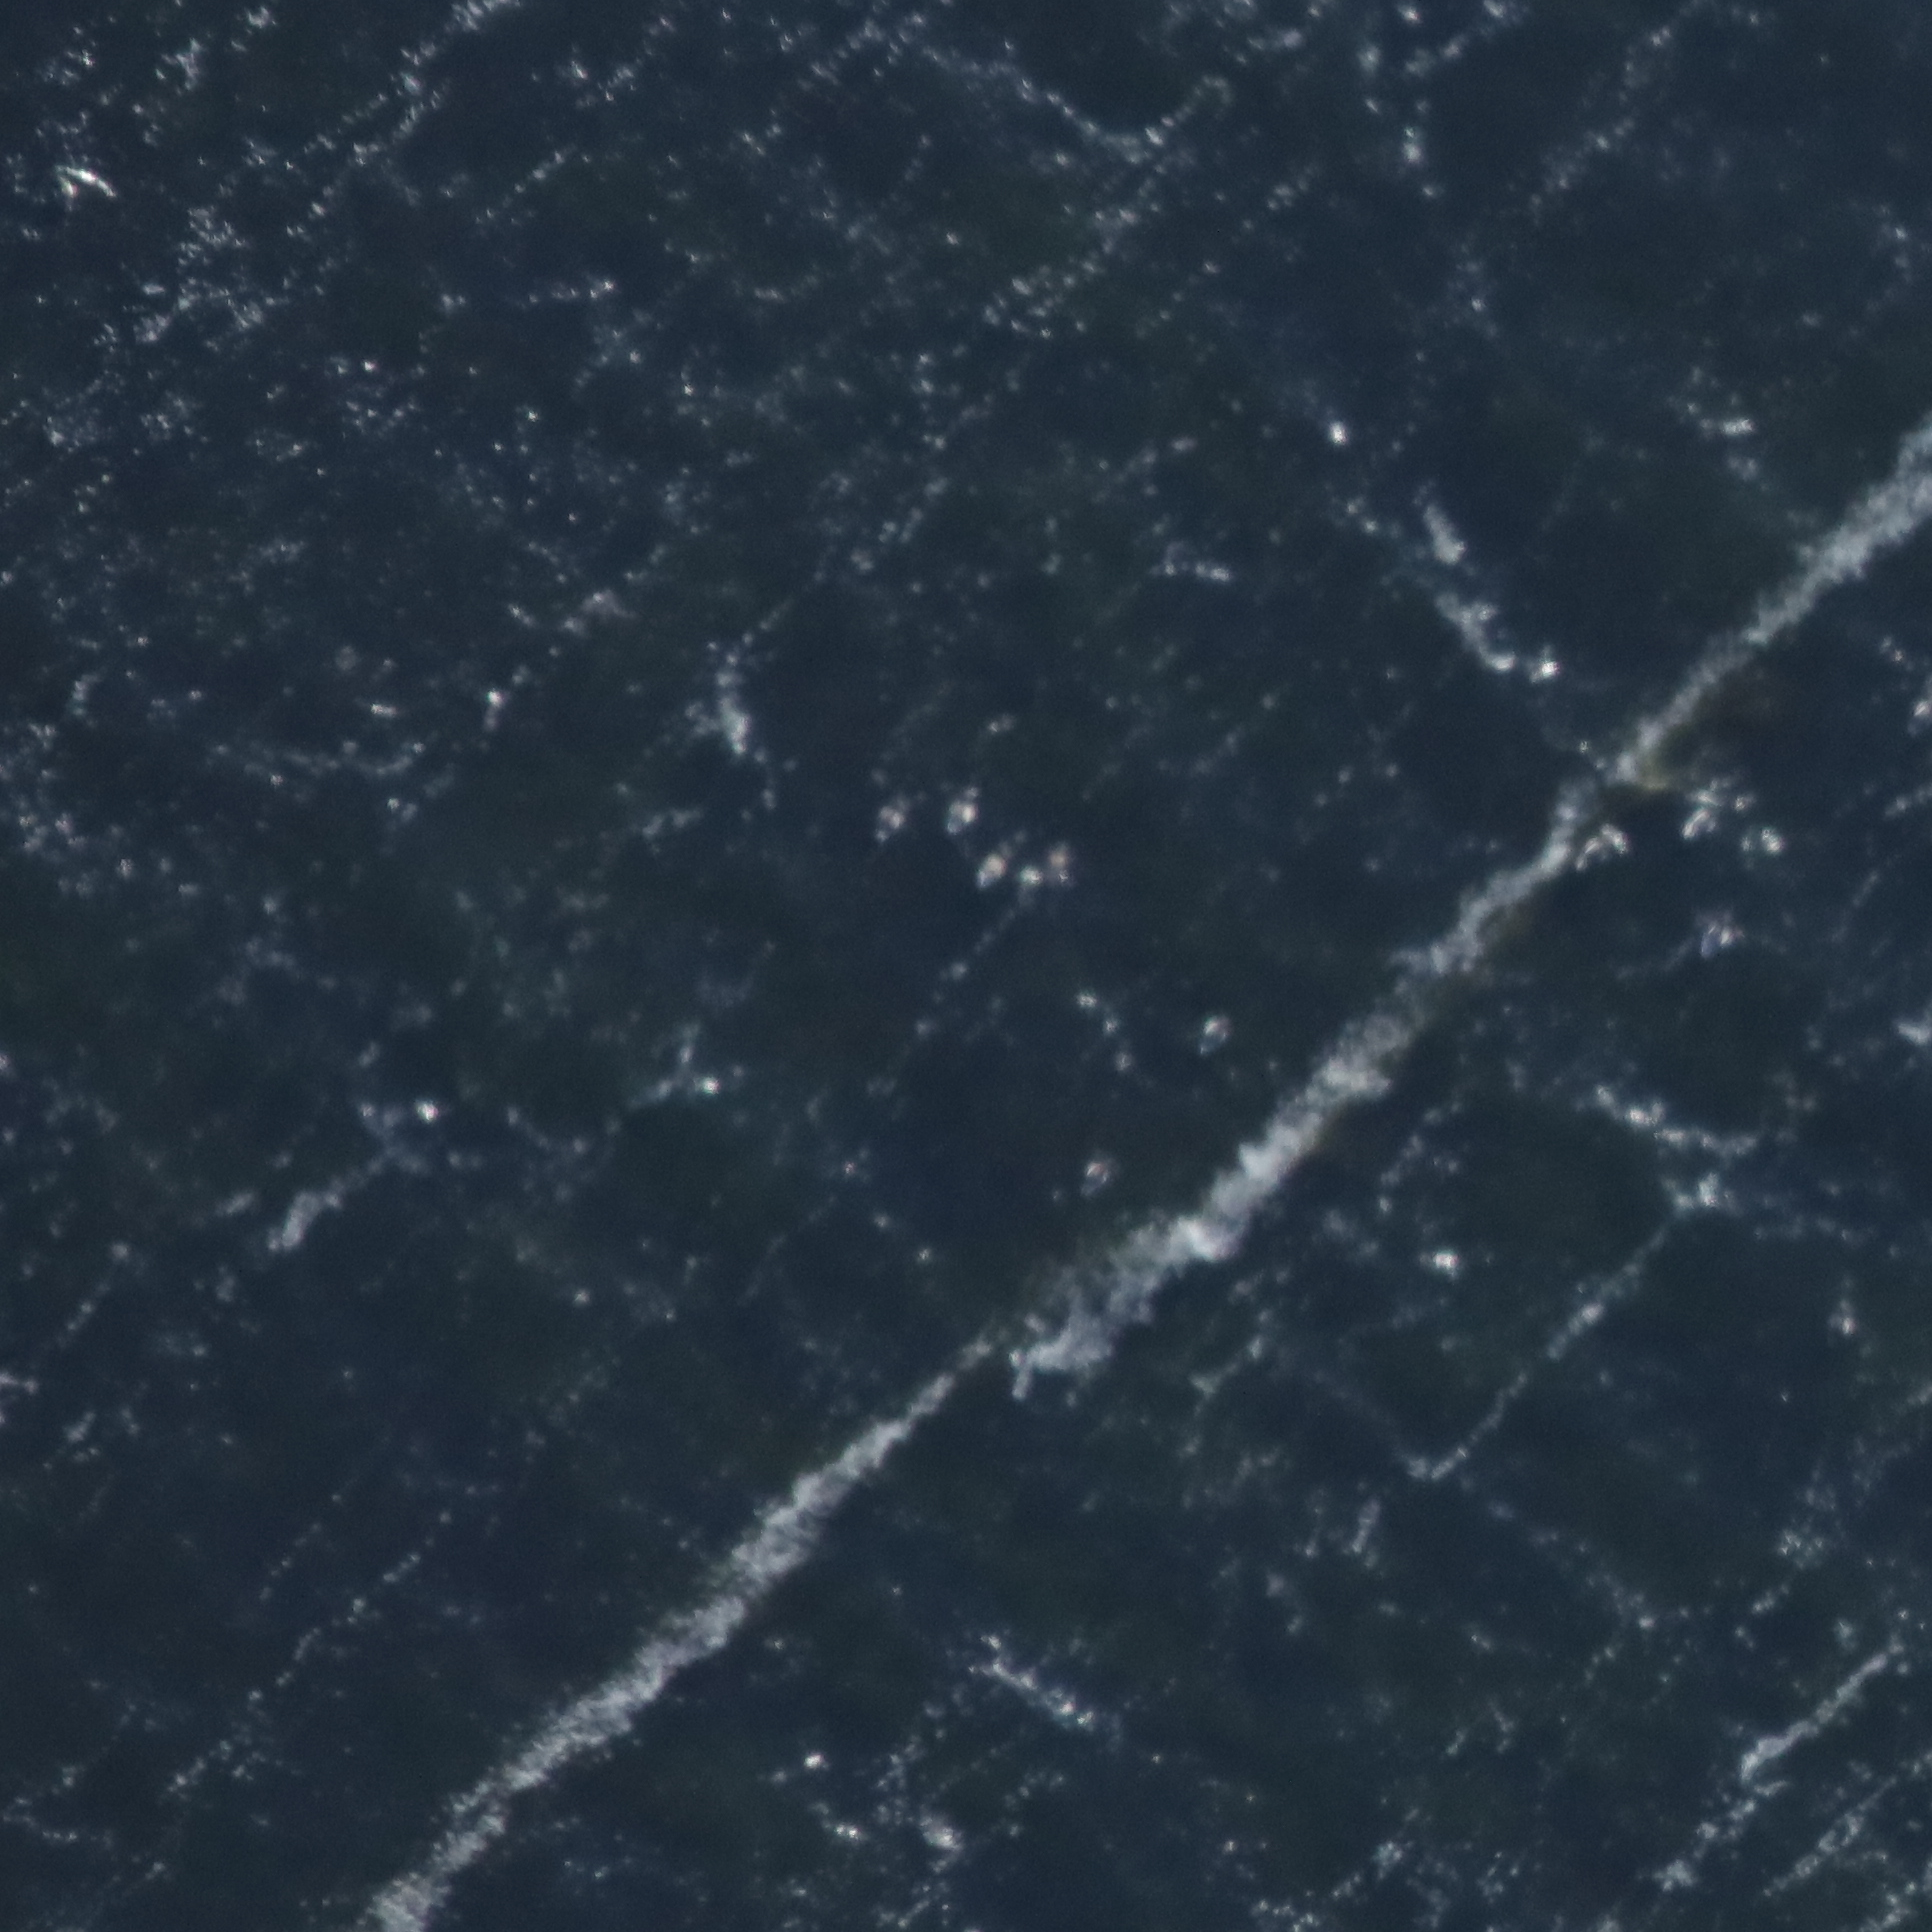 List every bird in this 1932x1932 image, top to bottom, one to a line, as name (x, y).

brant (1925, 718)
brant (964, 813)
brant (886, 824)
brant (1699, 827)
brant (1590, 854)
brant (990, 869)
brant (1717, 936)
brant (1217, 1034)
brant (1092, 1180)
brant (1839, 1323)